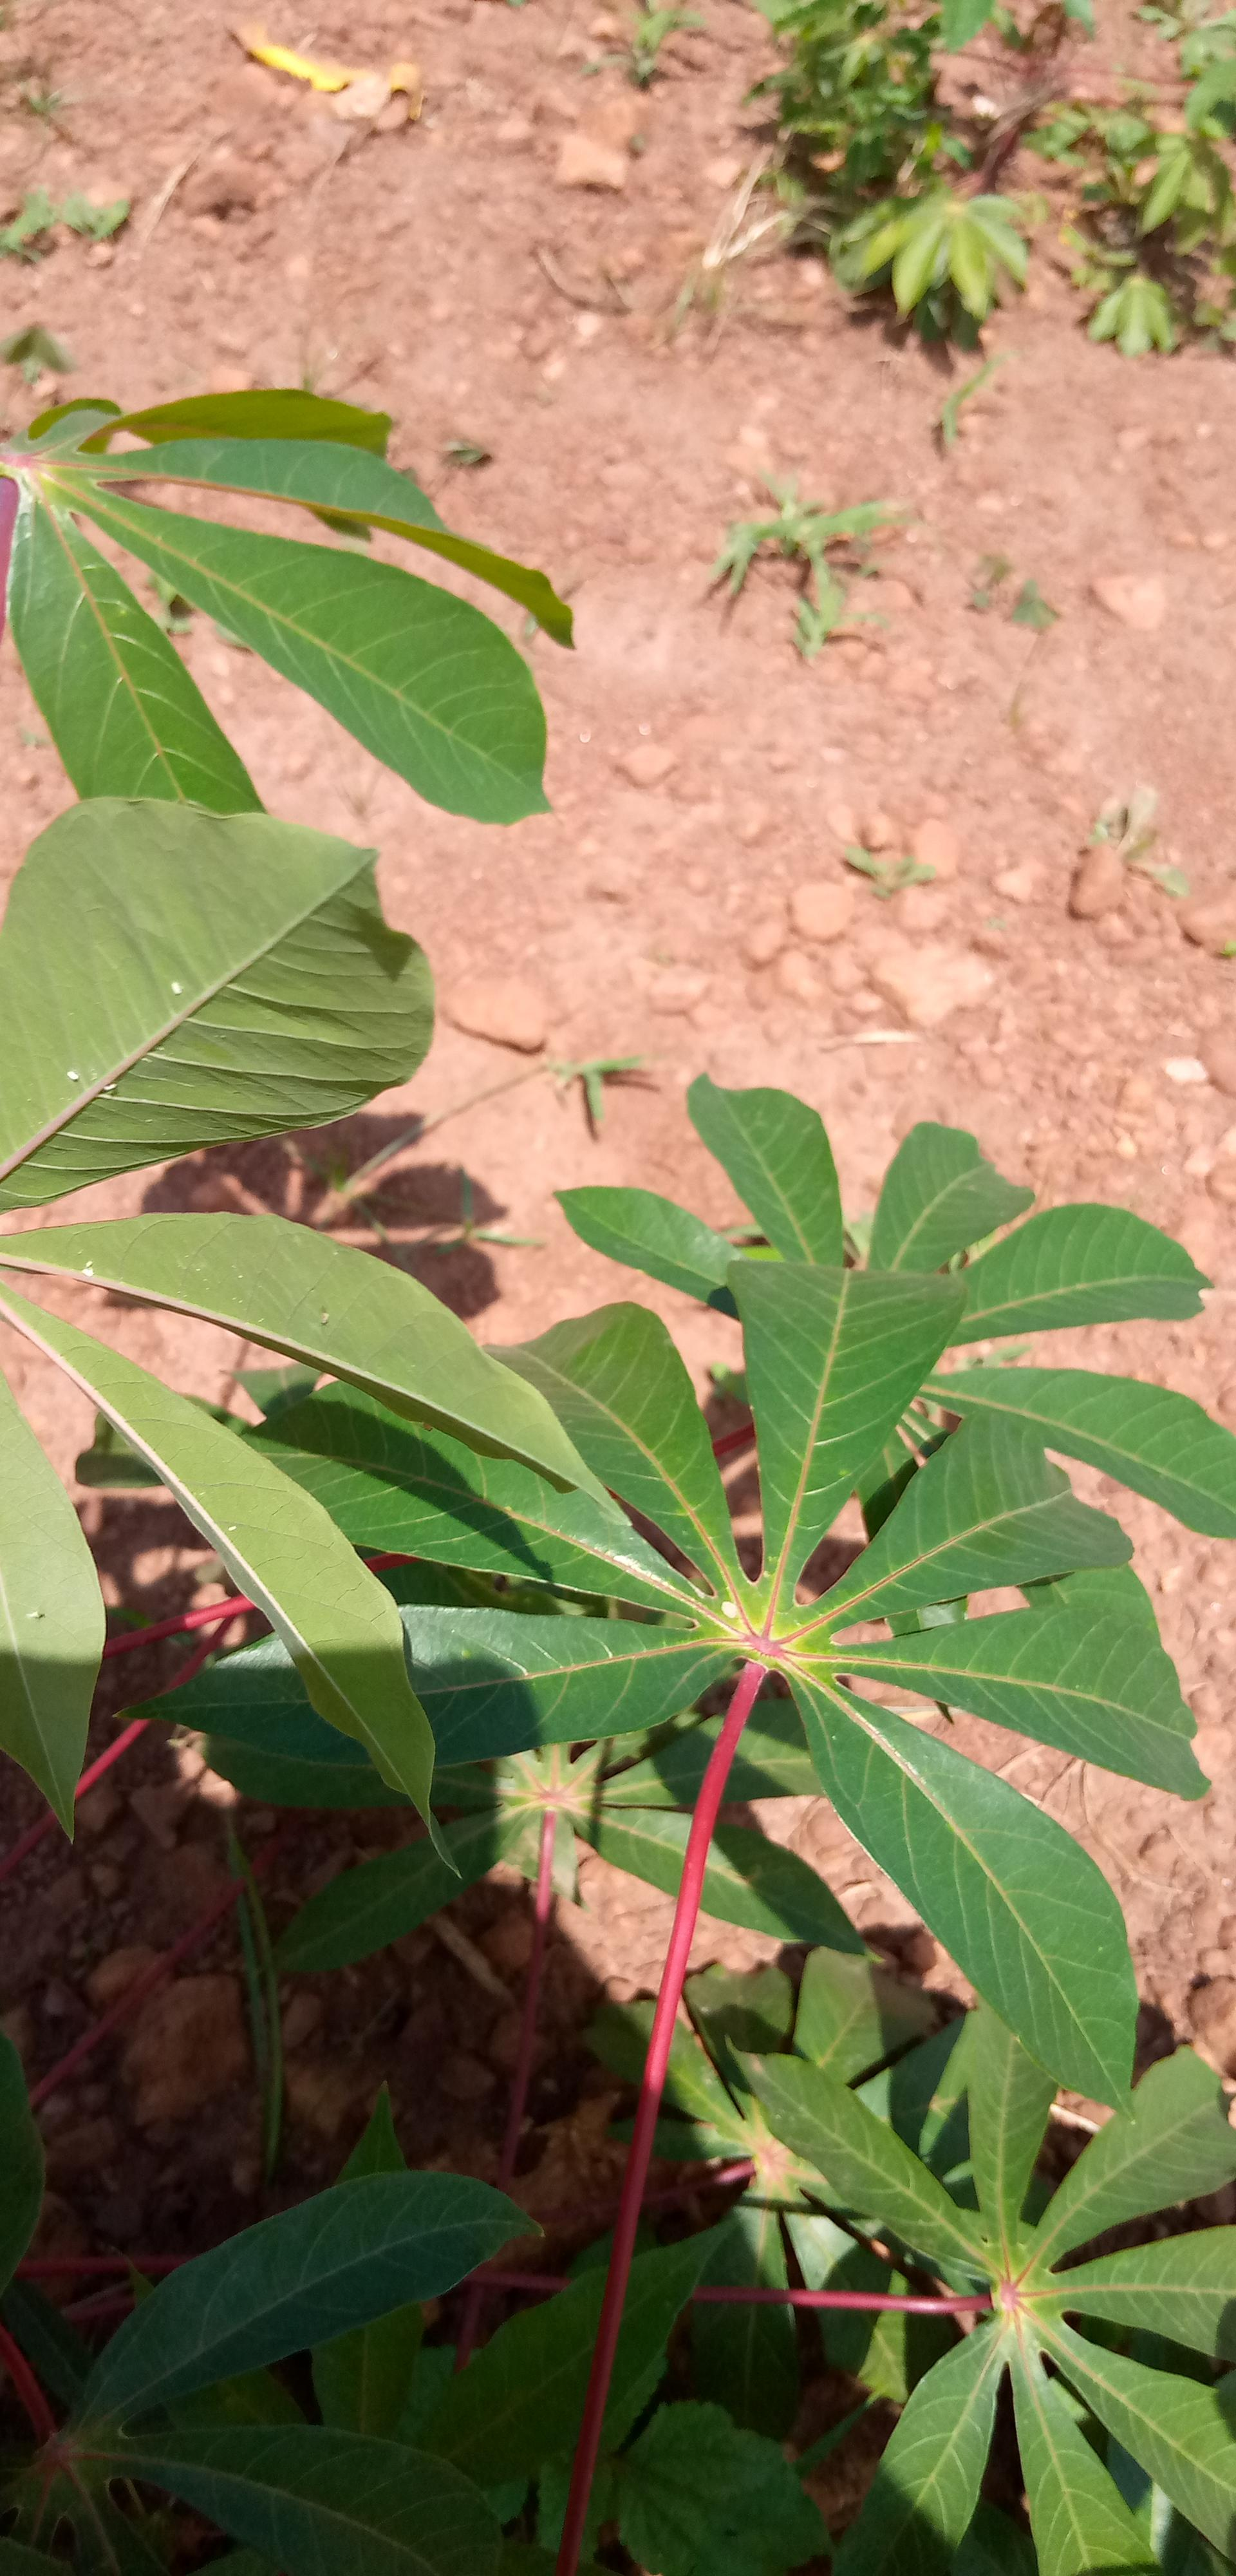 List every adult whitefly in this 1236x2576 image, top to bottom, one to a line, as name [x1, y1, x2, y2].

whitefly [163, 981, 189, 1003]
whitefly [62, 1060, 86, 1095]
whitefly [72, 1258, 105, 1283]
whitefly [220, 1514, 241, 1549]
whitefly [718, 1586, 747, 1625]
whitefly [23, 1589, 50, 1636]